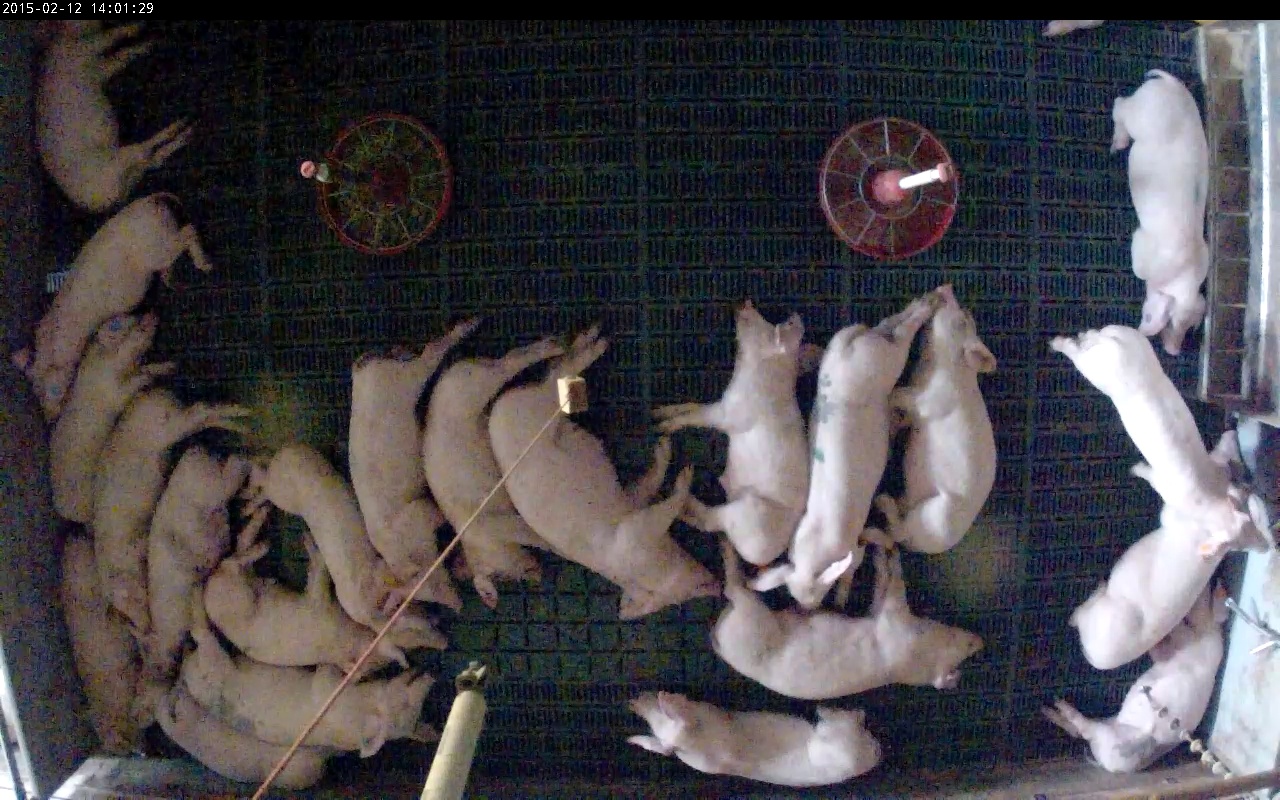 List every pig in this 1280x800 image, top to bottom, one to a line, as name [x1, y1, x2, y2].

pig [33, 19, 196, 215]
pig [1108, 69, 1210, 358]
pig [13, 192, 211, 422]
pig [858, 284, 996, 554]
pig [745, 293, 940, 617]
pig [652, 298, 824, 567]
pig [48, 312, 174, 523]
pig [350, 317, 482, 616]
pig [1048, 323, 1270, 563]
pig [491, 327, 718, 622]
pig [422, 334, 573, 610]
pig [90, 386, 254, 633]
pig [1067, 429, 1246, 669]
pig [238, 442, 451, 671]
pig [136, 444, 272, 686]
pig [205, 507, 414, 684]
pig [57, 535, 147, 758]
pig [708, 539, 987, 701]
pig [1042, 581, 1234, 773]
pig [179, 587, 441, 758]
pig [128, 662, 346, 790]
pig [624, 693, 885, 789]